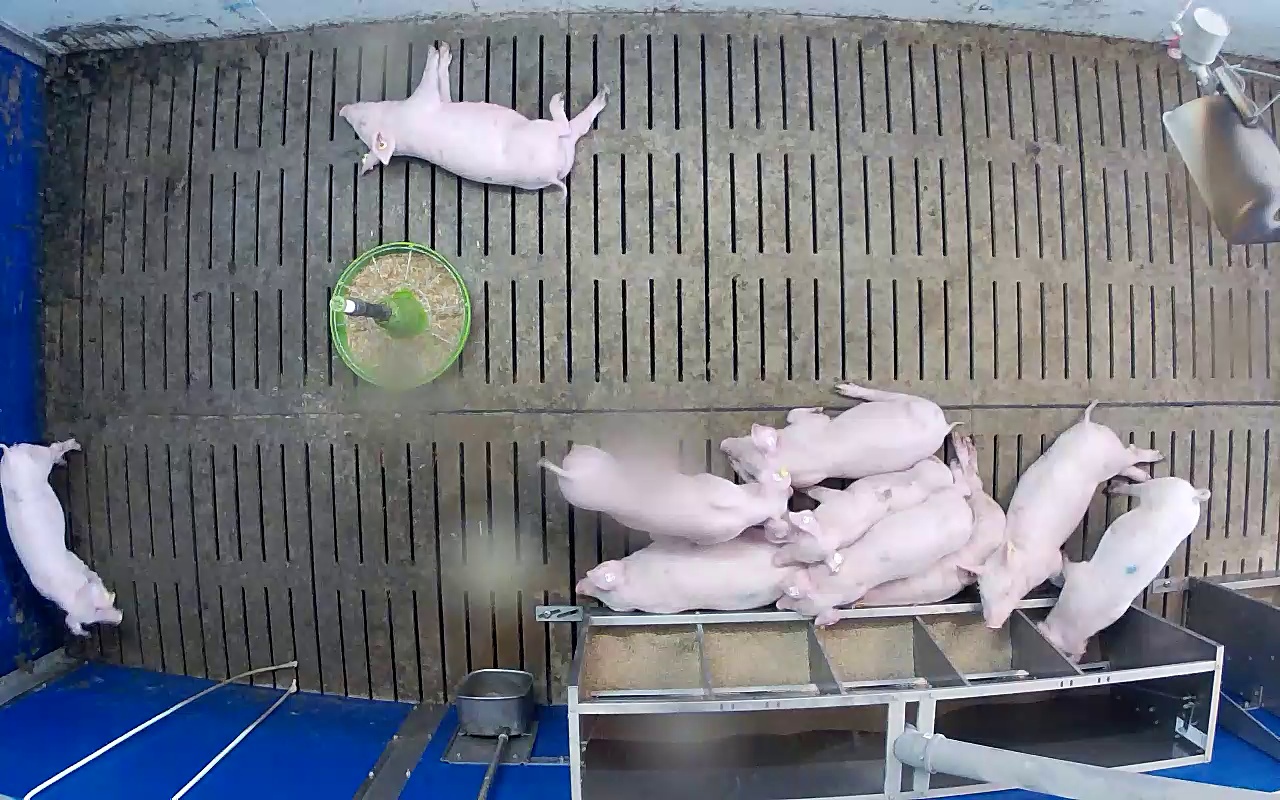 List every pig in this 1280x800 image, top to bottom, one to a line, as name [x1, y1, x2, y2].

pig [332, 39, 611, 200]
pig [720, 381, 965, 490]
pig [954, 400, 1168, 631]
pig [844, 430, 1007, 609]
pig [1, 435, 125, 640]
pig [536, 443, 796, 545]
pig [774, 456, 957, 575]
pig [775, 458, 978, 630]
pig [1036, 477, 1214, 666]
pig [574, 528, 807, 613]